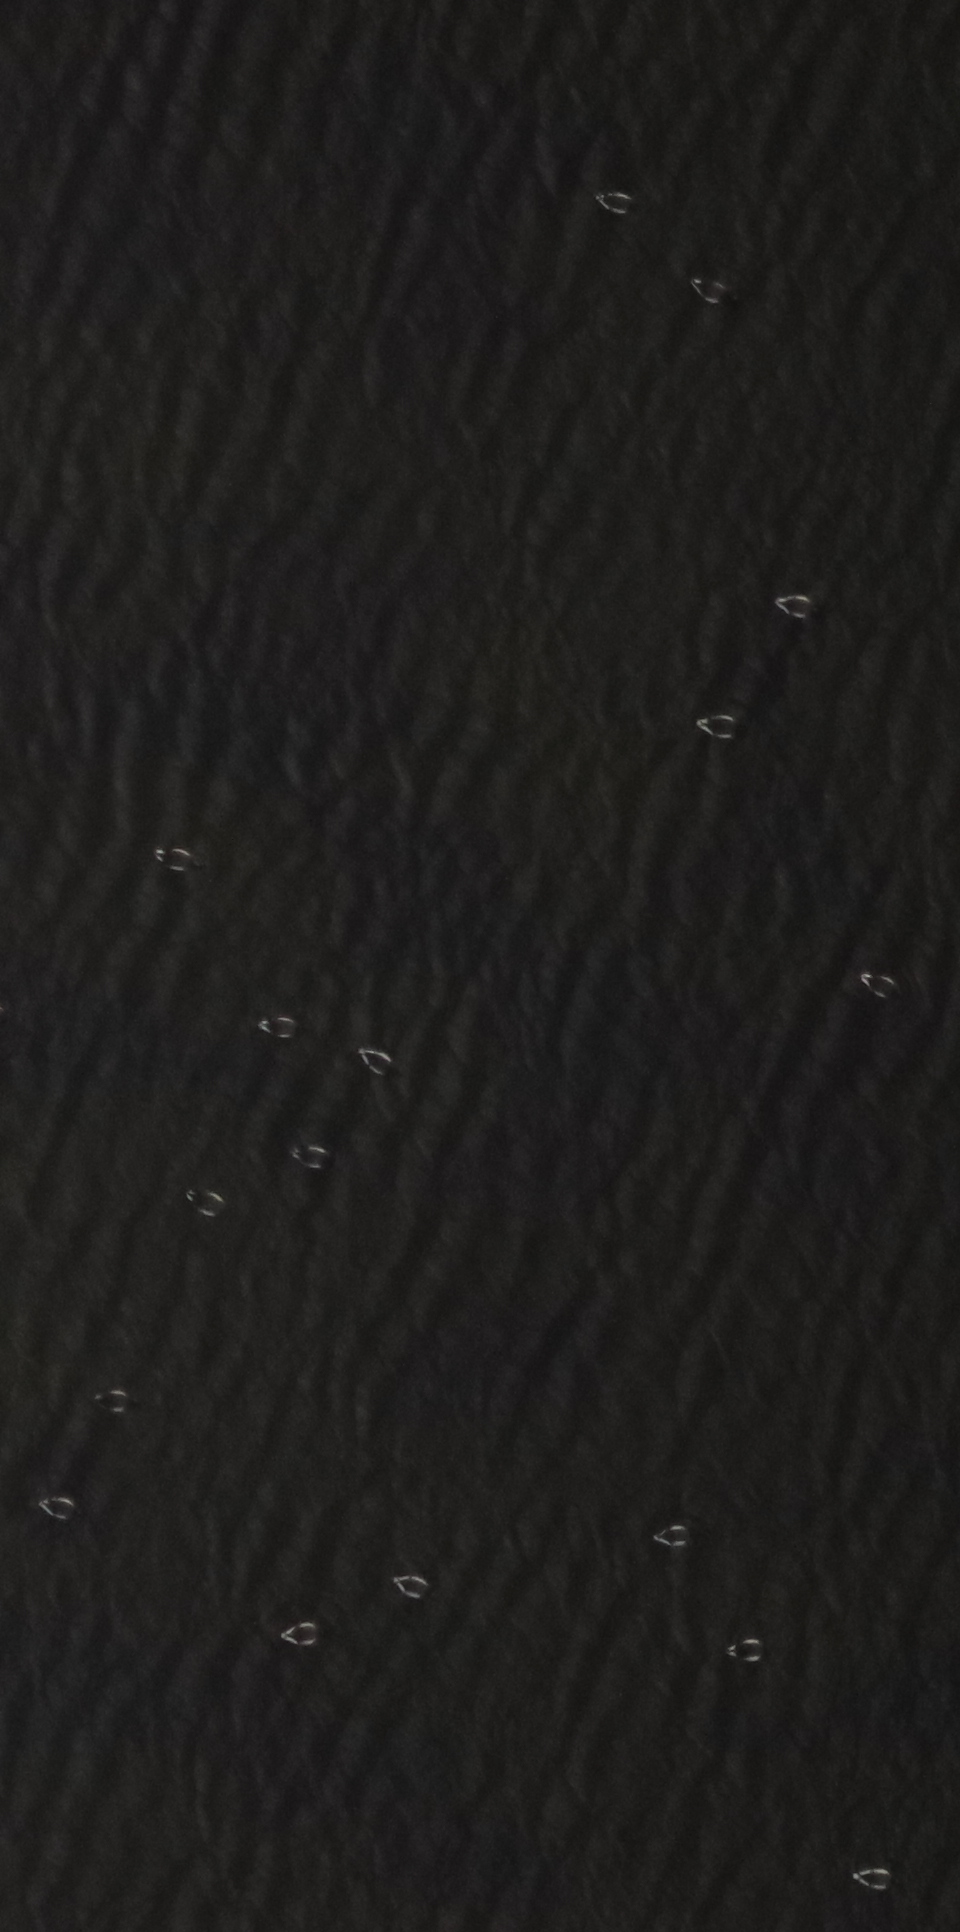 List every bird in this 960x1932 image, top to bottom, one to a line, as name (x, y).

brant (616, 203)
brant (713, 291)
brant (799, 608)
brant (719, 727)
brant (178, 859)
brant (880, 985)
brant (281, 1027)
brant (378, 1063)
brant (312, 1156)
brant (207, 1203)
brant (117, 1402)
brant (61, 1507)
brant (673, 1537)
brant (414, 1586)
brant (303, 1634)
brant (748, 1651)
brant (876, 1879)